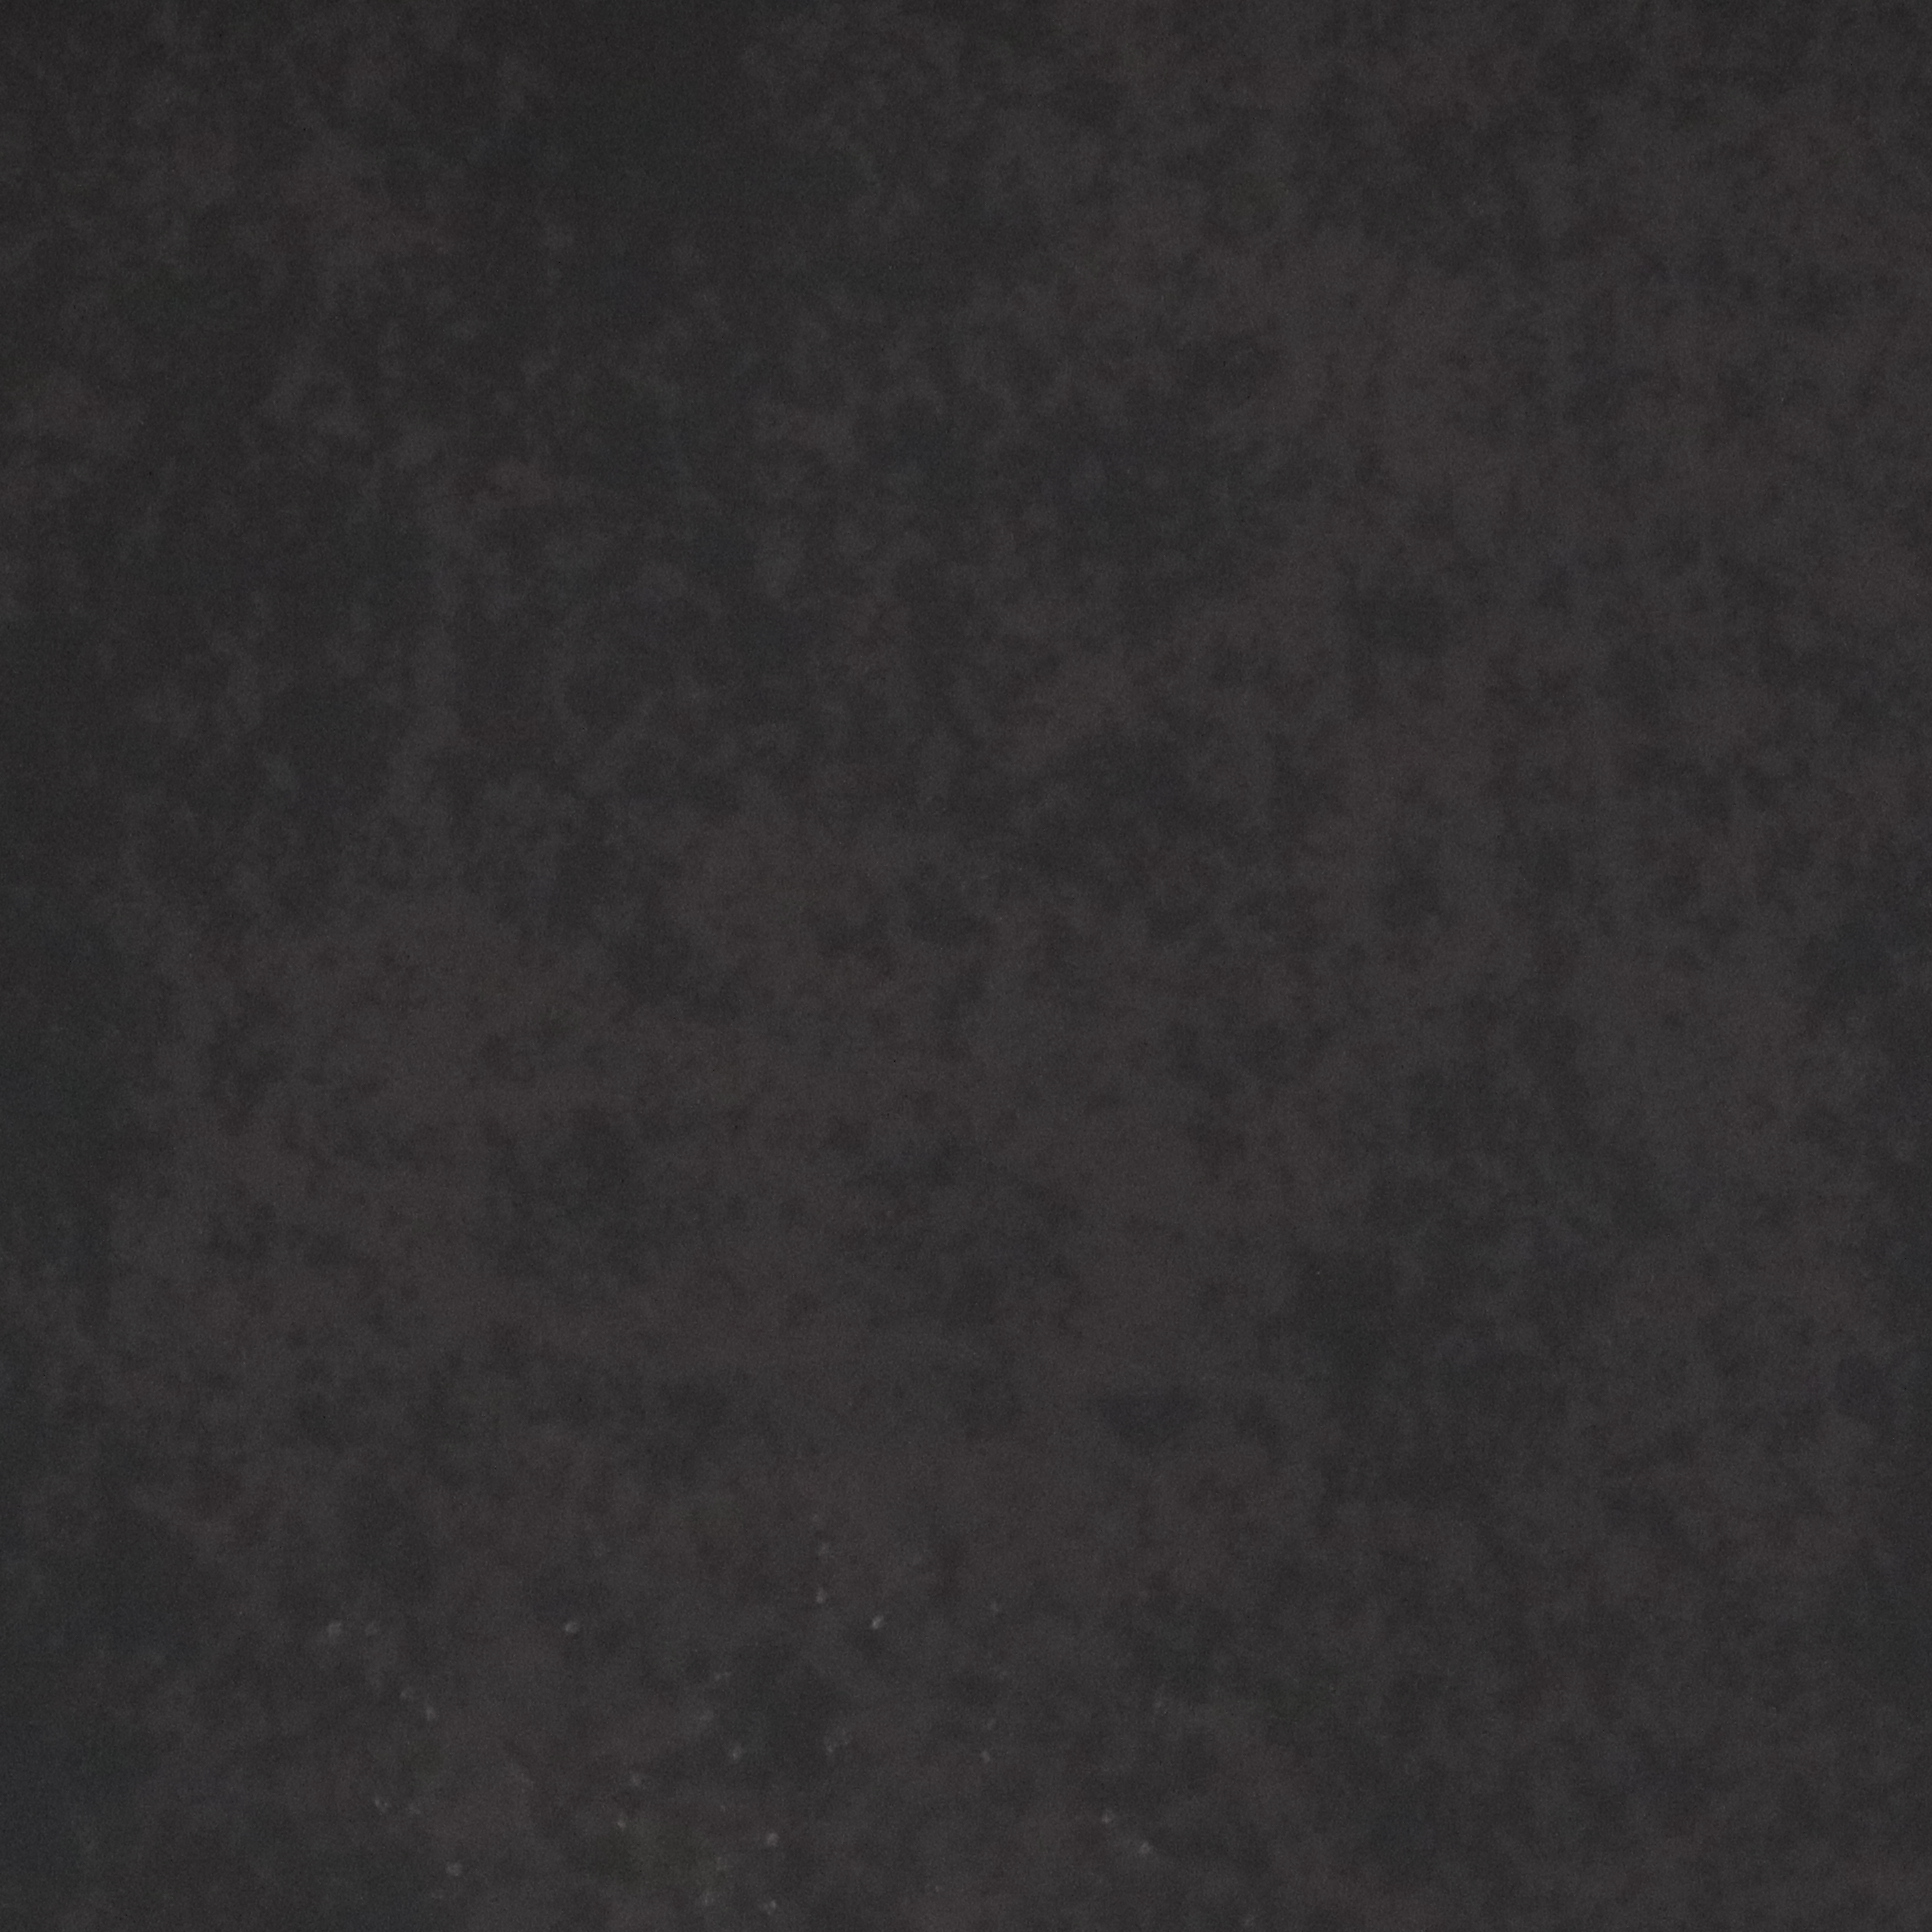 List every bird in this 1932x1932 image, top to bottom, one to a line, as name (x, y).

other bird (820, 1544)
other bird (822, 1593)
other bird (996, 1607)
other bird (878, 1624)
other bird (375, 1625)
other bird (573, 1626)
other bird (330, 1630)
other bird (726, 1678)
other bird (426, 1715)
other bird (991, 1724)
other bird (830, 1742)
other bird (736, 1750)
other bird (984, 1758)
other bird (628, 1779)
other bird (378, 1799)
other bird (1111, 1815)
other bird (616, 1816)
other bird (777, 1837)
other bird (1144, 1851)
other bird (717, 1863)
other bird (457, 1870)
other bird (698, 1899)
other bird (768, 1909)
other bird (1247, 1922)